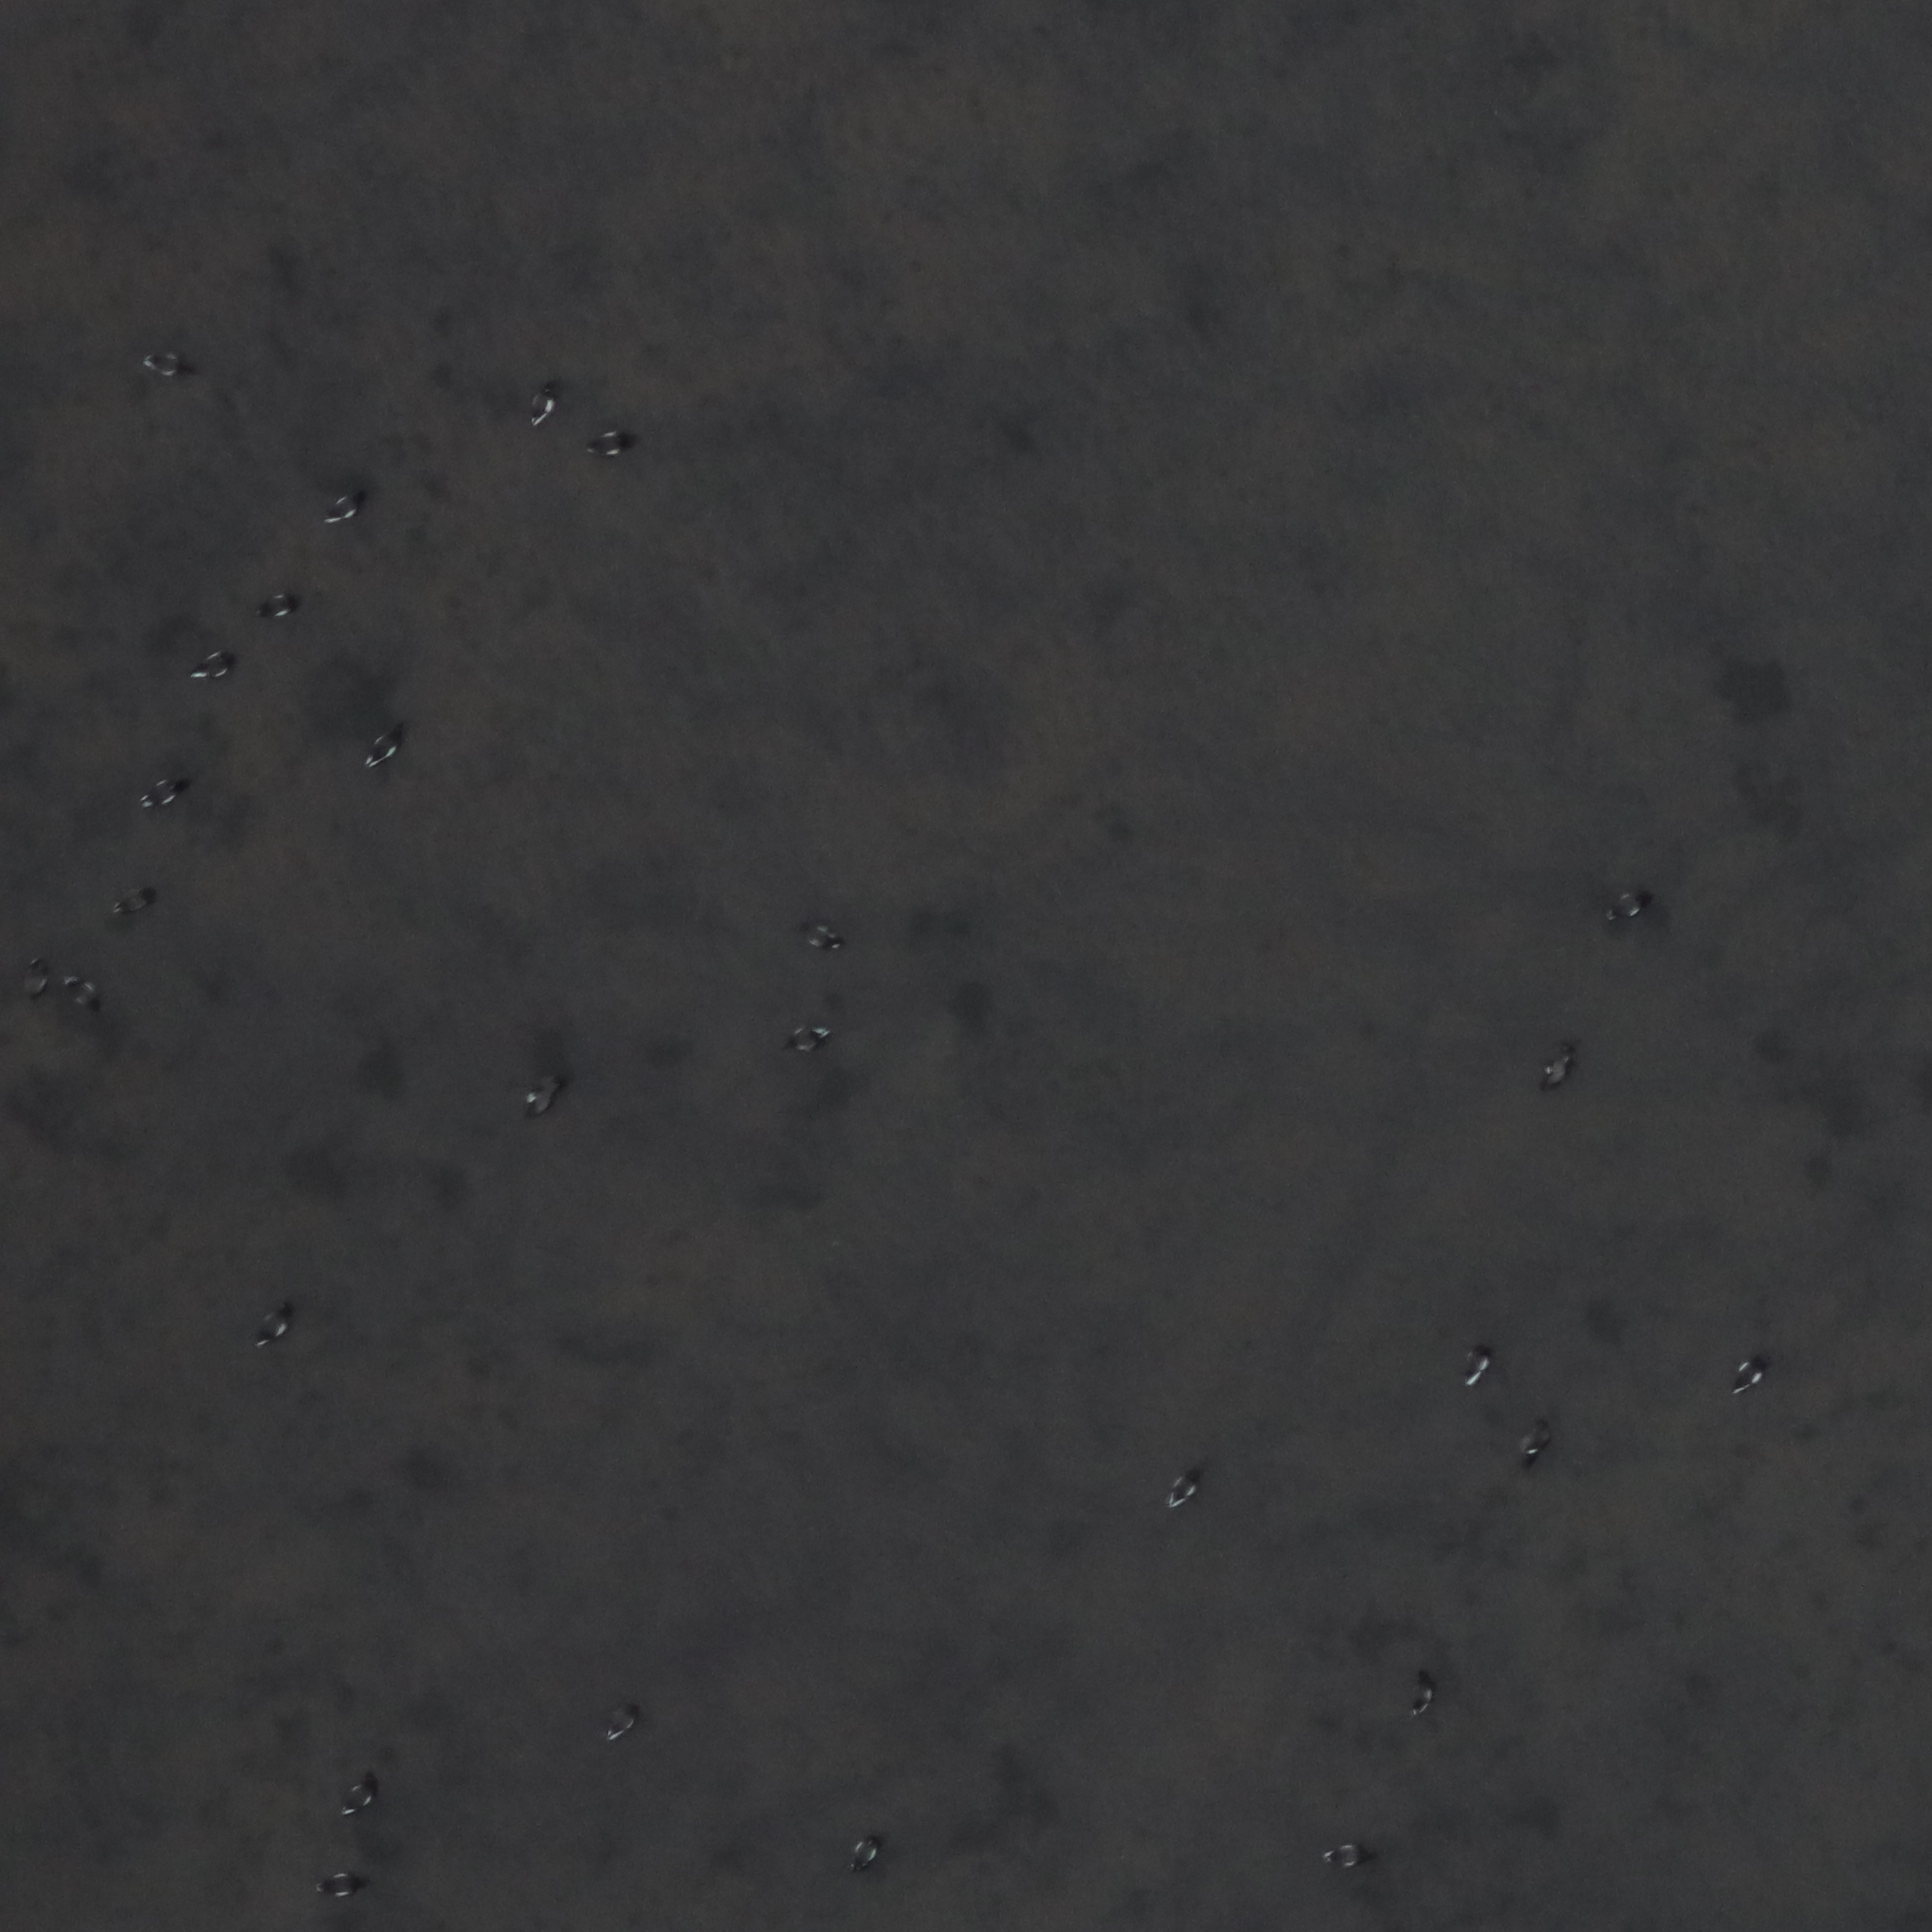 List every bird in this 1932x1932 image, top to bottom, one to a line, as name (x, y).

brant (170, 363)
brant (544, 407)
brant (612, 442)
brant (354, 494)
brant (288, 600)
brant (211, 647)
brant (387, 744)
brant (165, 794)
brant (125, 903)
brant (1626, 909)
brant (817, 937)
brant (35, 957)
brant (100, 982)
brant (808, 1039)
brant (1551, 1061)
brant (543, 1093)
brant (277, 1326)
brant (1479, 1371)
brant (1754, 1376)
brant (1542, 1448)
brant (1197, 1486)
brant (632, 1706)
brant (1407, 1712)
brant (361, 1796)
brant (1345, 1843)
brant (867, 1854)
brant (341, 1885)